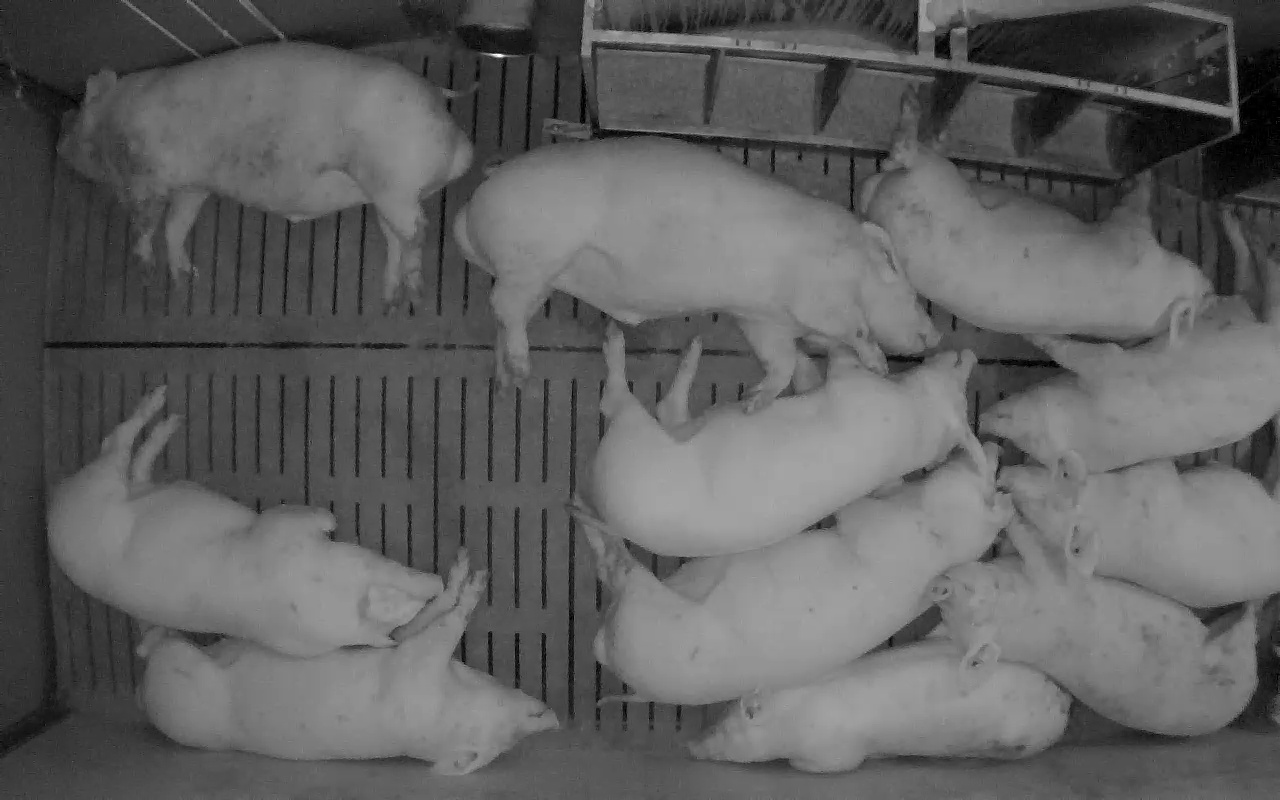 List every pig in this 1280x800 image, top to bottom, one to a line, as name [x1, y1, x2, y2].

pig [54, 41, 480, 318]
pig [855, 83, 1219, 344]
pig [456, 132, 947, 418]
pig [975, 207, 1276, 496]
pig [566, 319, 987, 558]
pig [48, 385, 448, 659]
pig [571, 441, 1015, 708]
pig [997, 458, 1277, 609]
pig [928, 508, 1269, 735]
pig [134, 541, 563, 775]
pig [683, 636, 1080, 776]